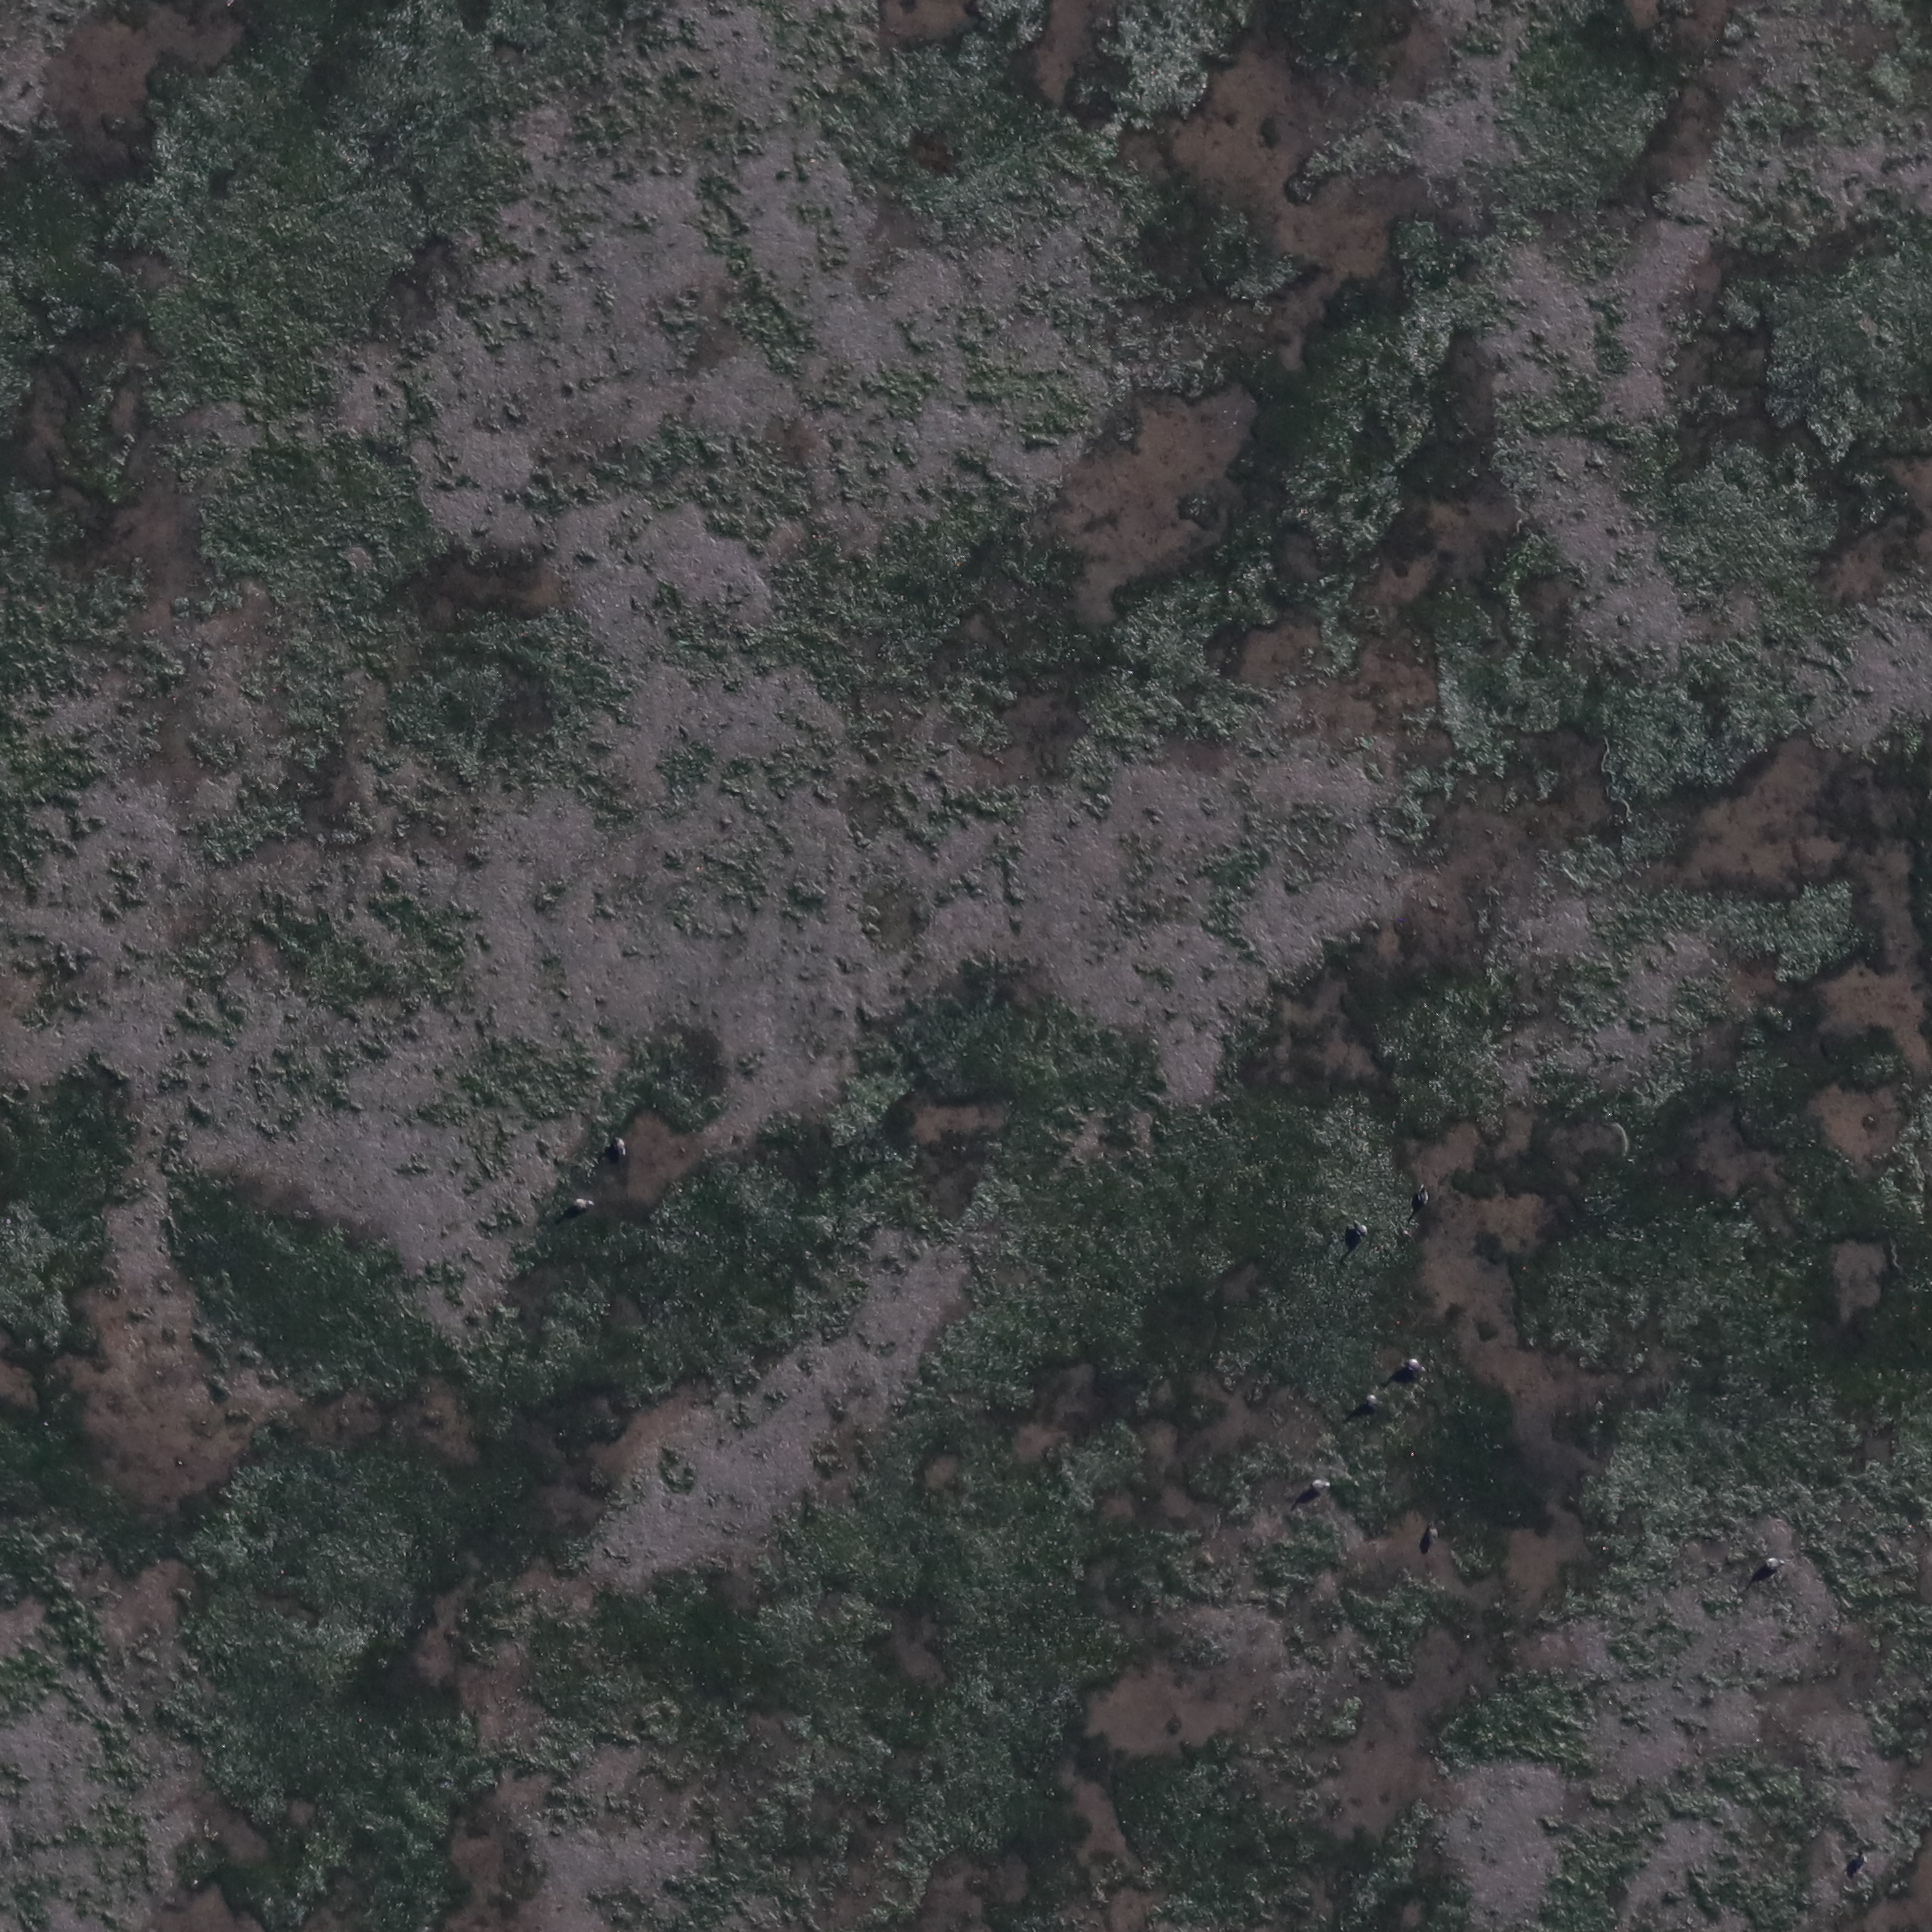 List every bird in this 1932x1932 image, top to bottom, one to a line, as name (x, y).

brant (617, 1145)
brant (1425, 1197)
brant (581, 1204)
brant (1359, 1228)
brant (1415, 1366)
brant (1373, 1401)
brant (1319, 1486)
brant (1432, 1534)
brant (1776, 1564)
brant (1860, 1859)